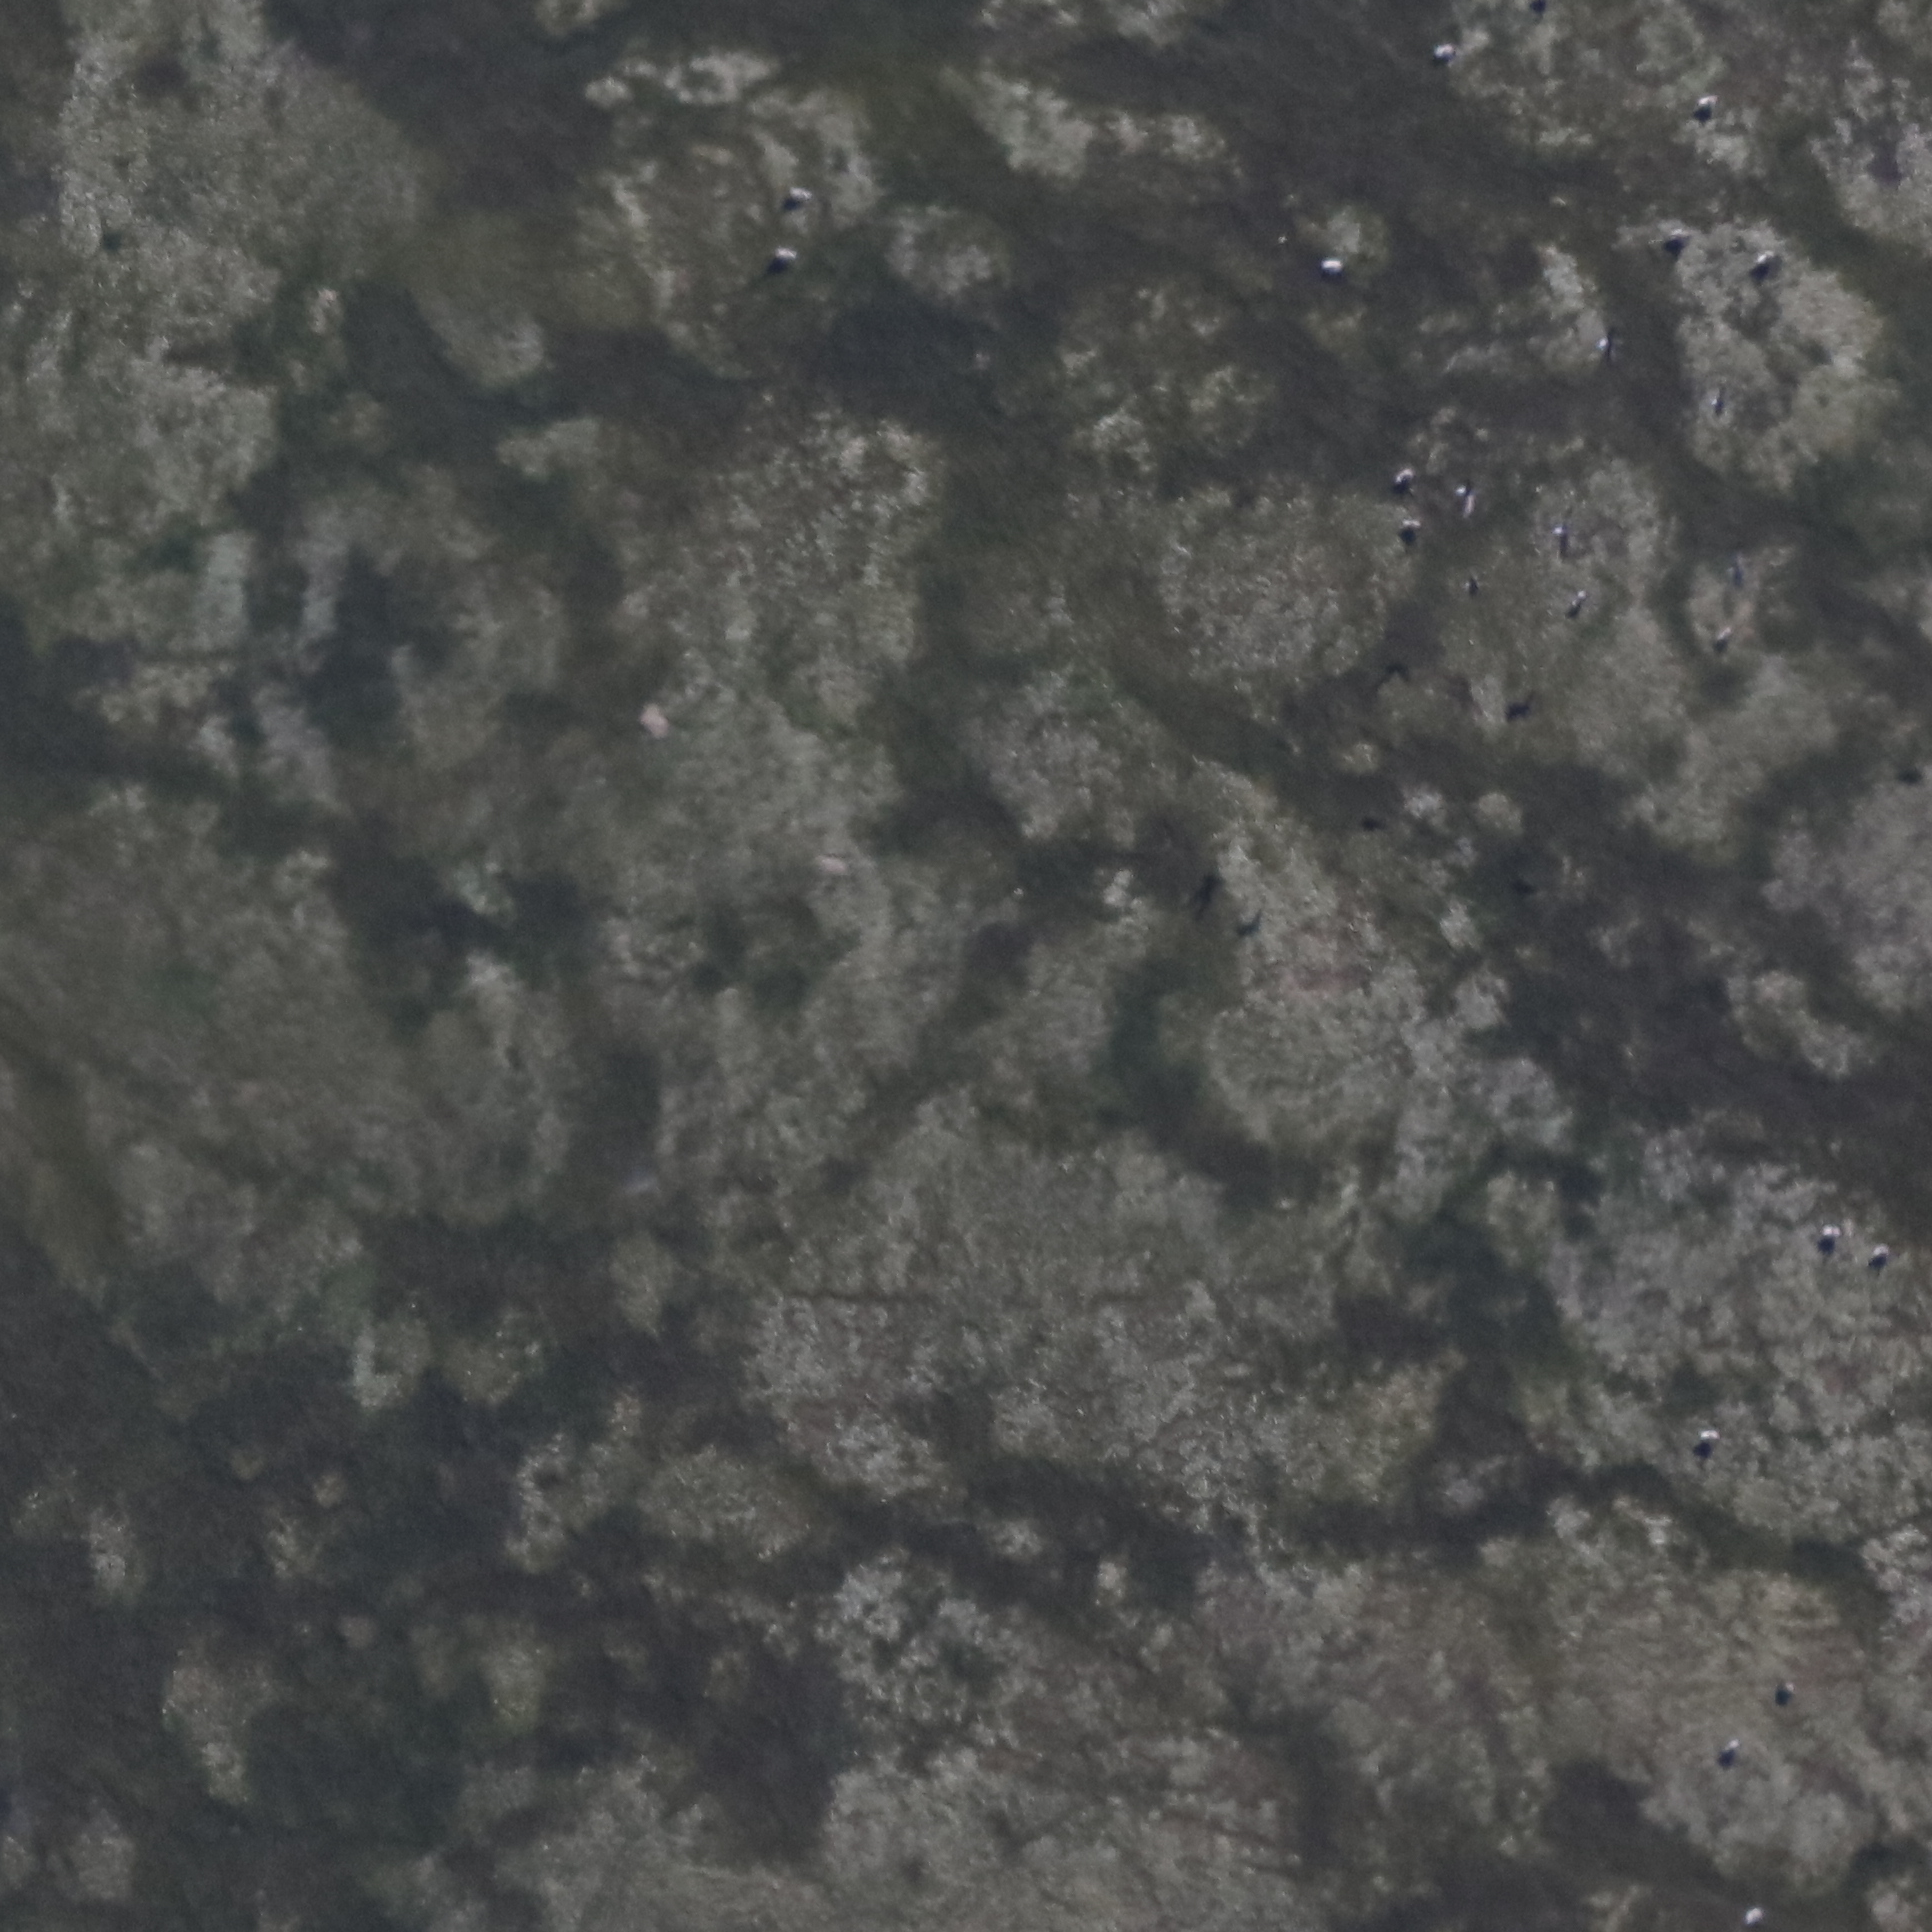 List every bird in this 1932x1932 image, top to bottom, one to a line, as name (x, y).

brant (1440, 49)
brant (1707, 104)
brant (803, 190)
brant (1681, 239)
brant (785, 249)
brant (1776, 266)
brant (1331, 270)
brant (1615, 345)
brant (1724, 406)
brant (1409, 483)
brant (1462, 493)
brant (1473, 511)
brant (1412, 529)
brant (1570, 535)
brant (1739, 571)
brant (1478, 590)
brant (1583, 597)
brant (1723, 638)
brant (1841, 1229)
brant (1889, 1261)
brant (1708, 1434)
brant (1787, 1686)
brant (1735, 1747)
brant (1756, 1911)